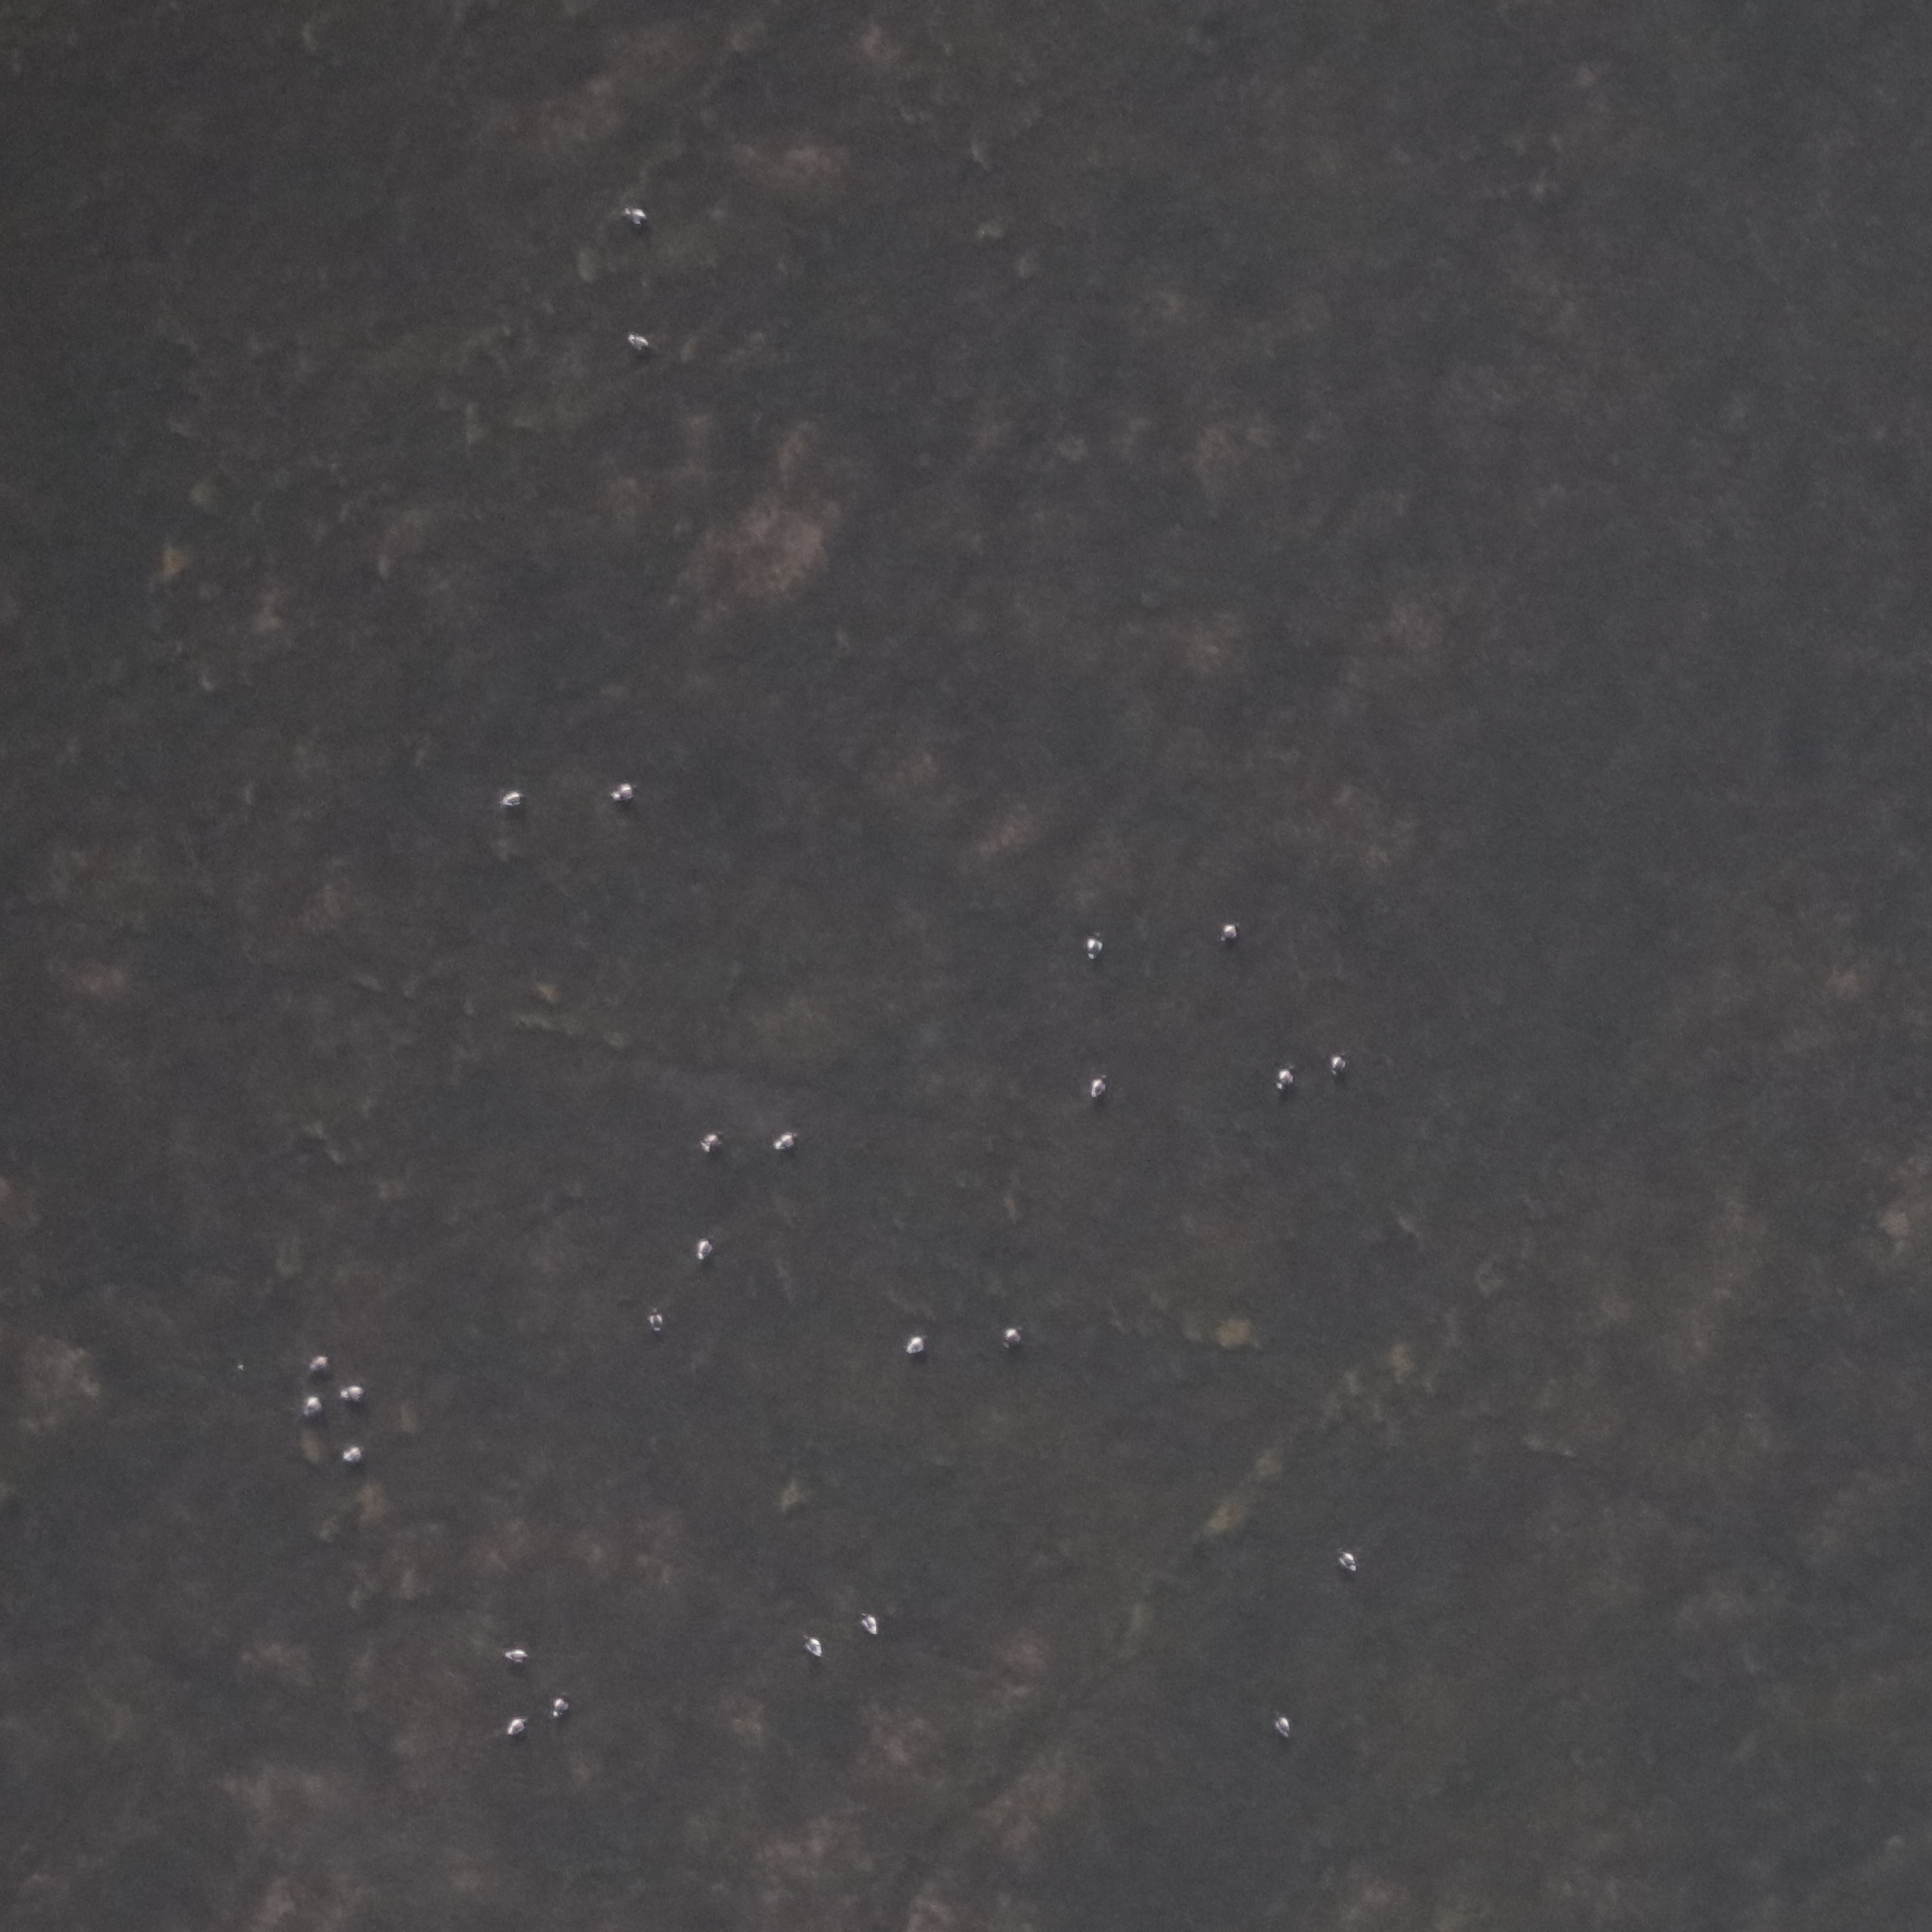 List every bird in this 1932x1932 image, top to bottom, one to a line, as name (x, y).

brant (636, 216)
brant (639, 342)
brant (625, 793)
brant (508, 795)
brant (1230, 933)
brant (1095, 945)
brant (1338, 1066)
brant (1285, 1080)
brant (1100, 1088)
brant (714, 1140)
brant (786, 1142)
brant (704, 1243)
brant (656, 1321)
brant (1012, 1339)
brant (911, 1347)
brant (316, 1365)
brant (355, 1392)
brant (312, 1401)
brant (353, 1453)
brant (1347, 1560)
brant (871, 1624)
brant (815, 1646)
brant (513, 1655)
brant (560, 1707)
brant (516, 1724)
brant (1283, 1726)